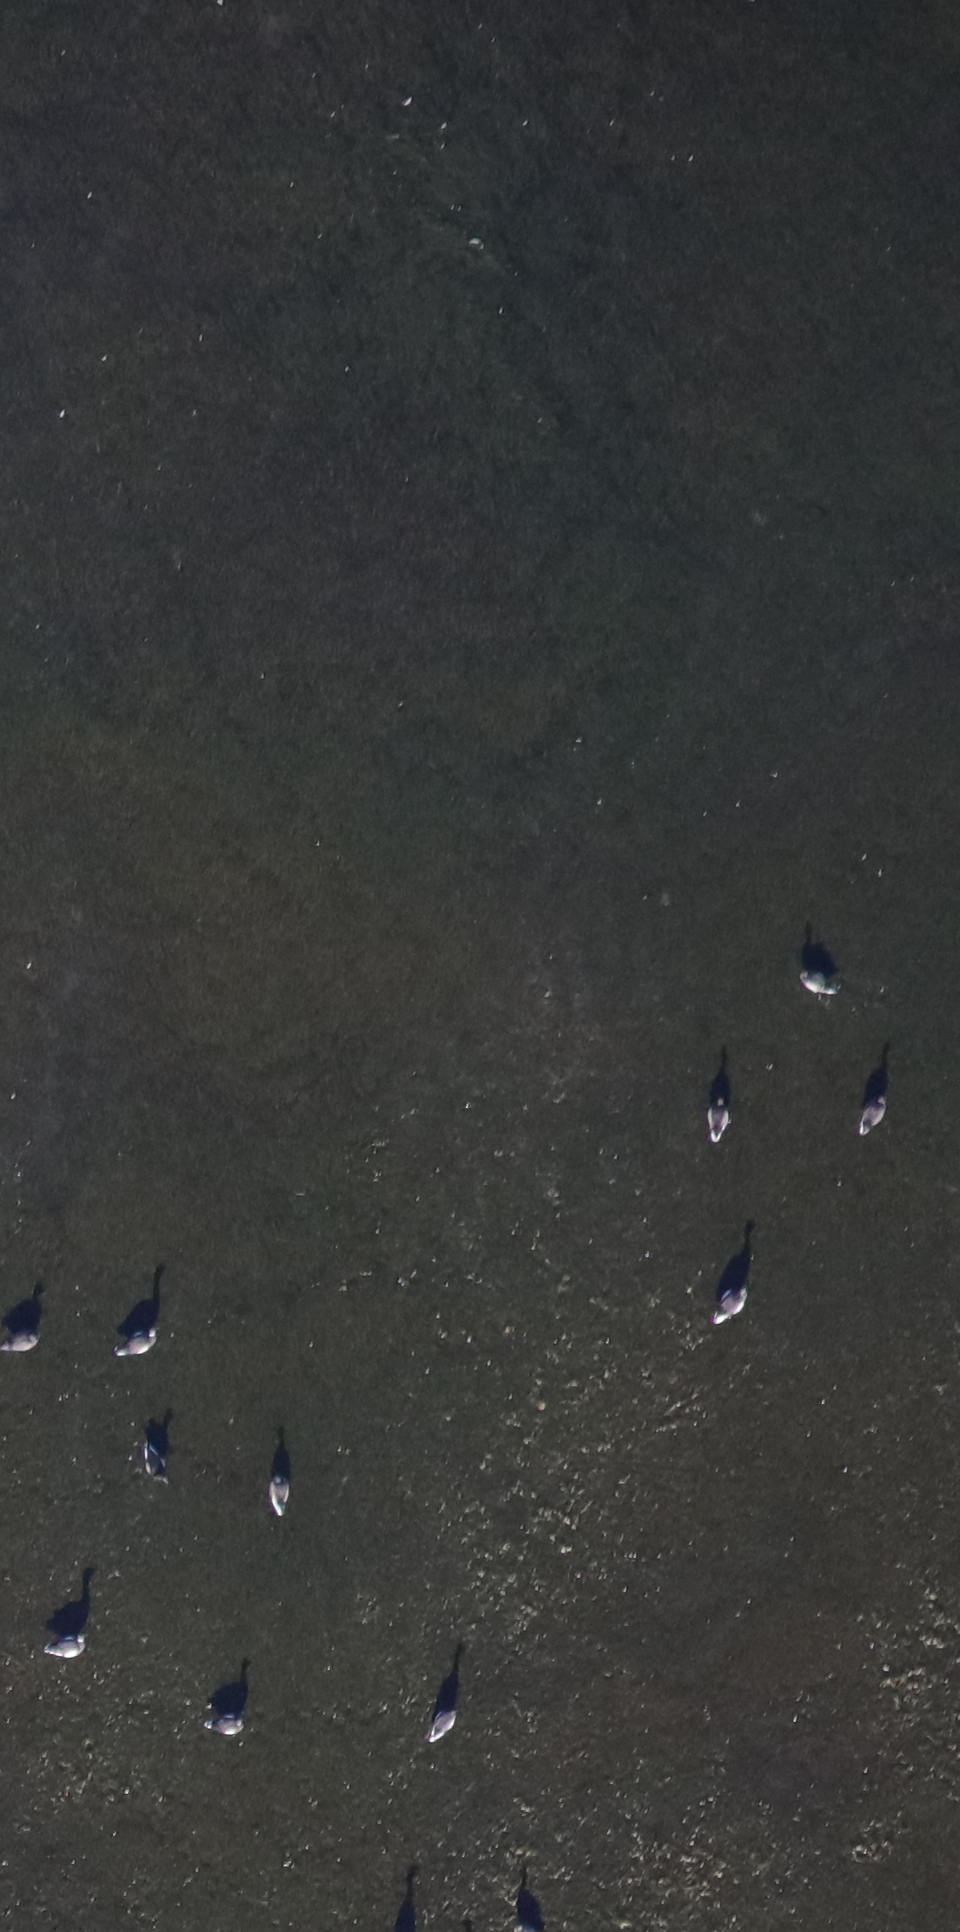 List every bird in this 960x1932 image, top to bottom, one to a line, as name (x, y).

brant (819, 981)
brant (874, 1112)
brant (719, 1118)
brant (730, 1302)
brant (18, 1339)
brant (135, 1342)
brant (156, 1465)
brant (279, 1492)
brant (66, 1646)
brant (441, 1722)
brant (228, 1724)